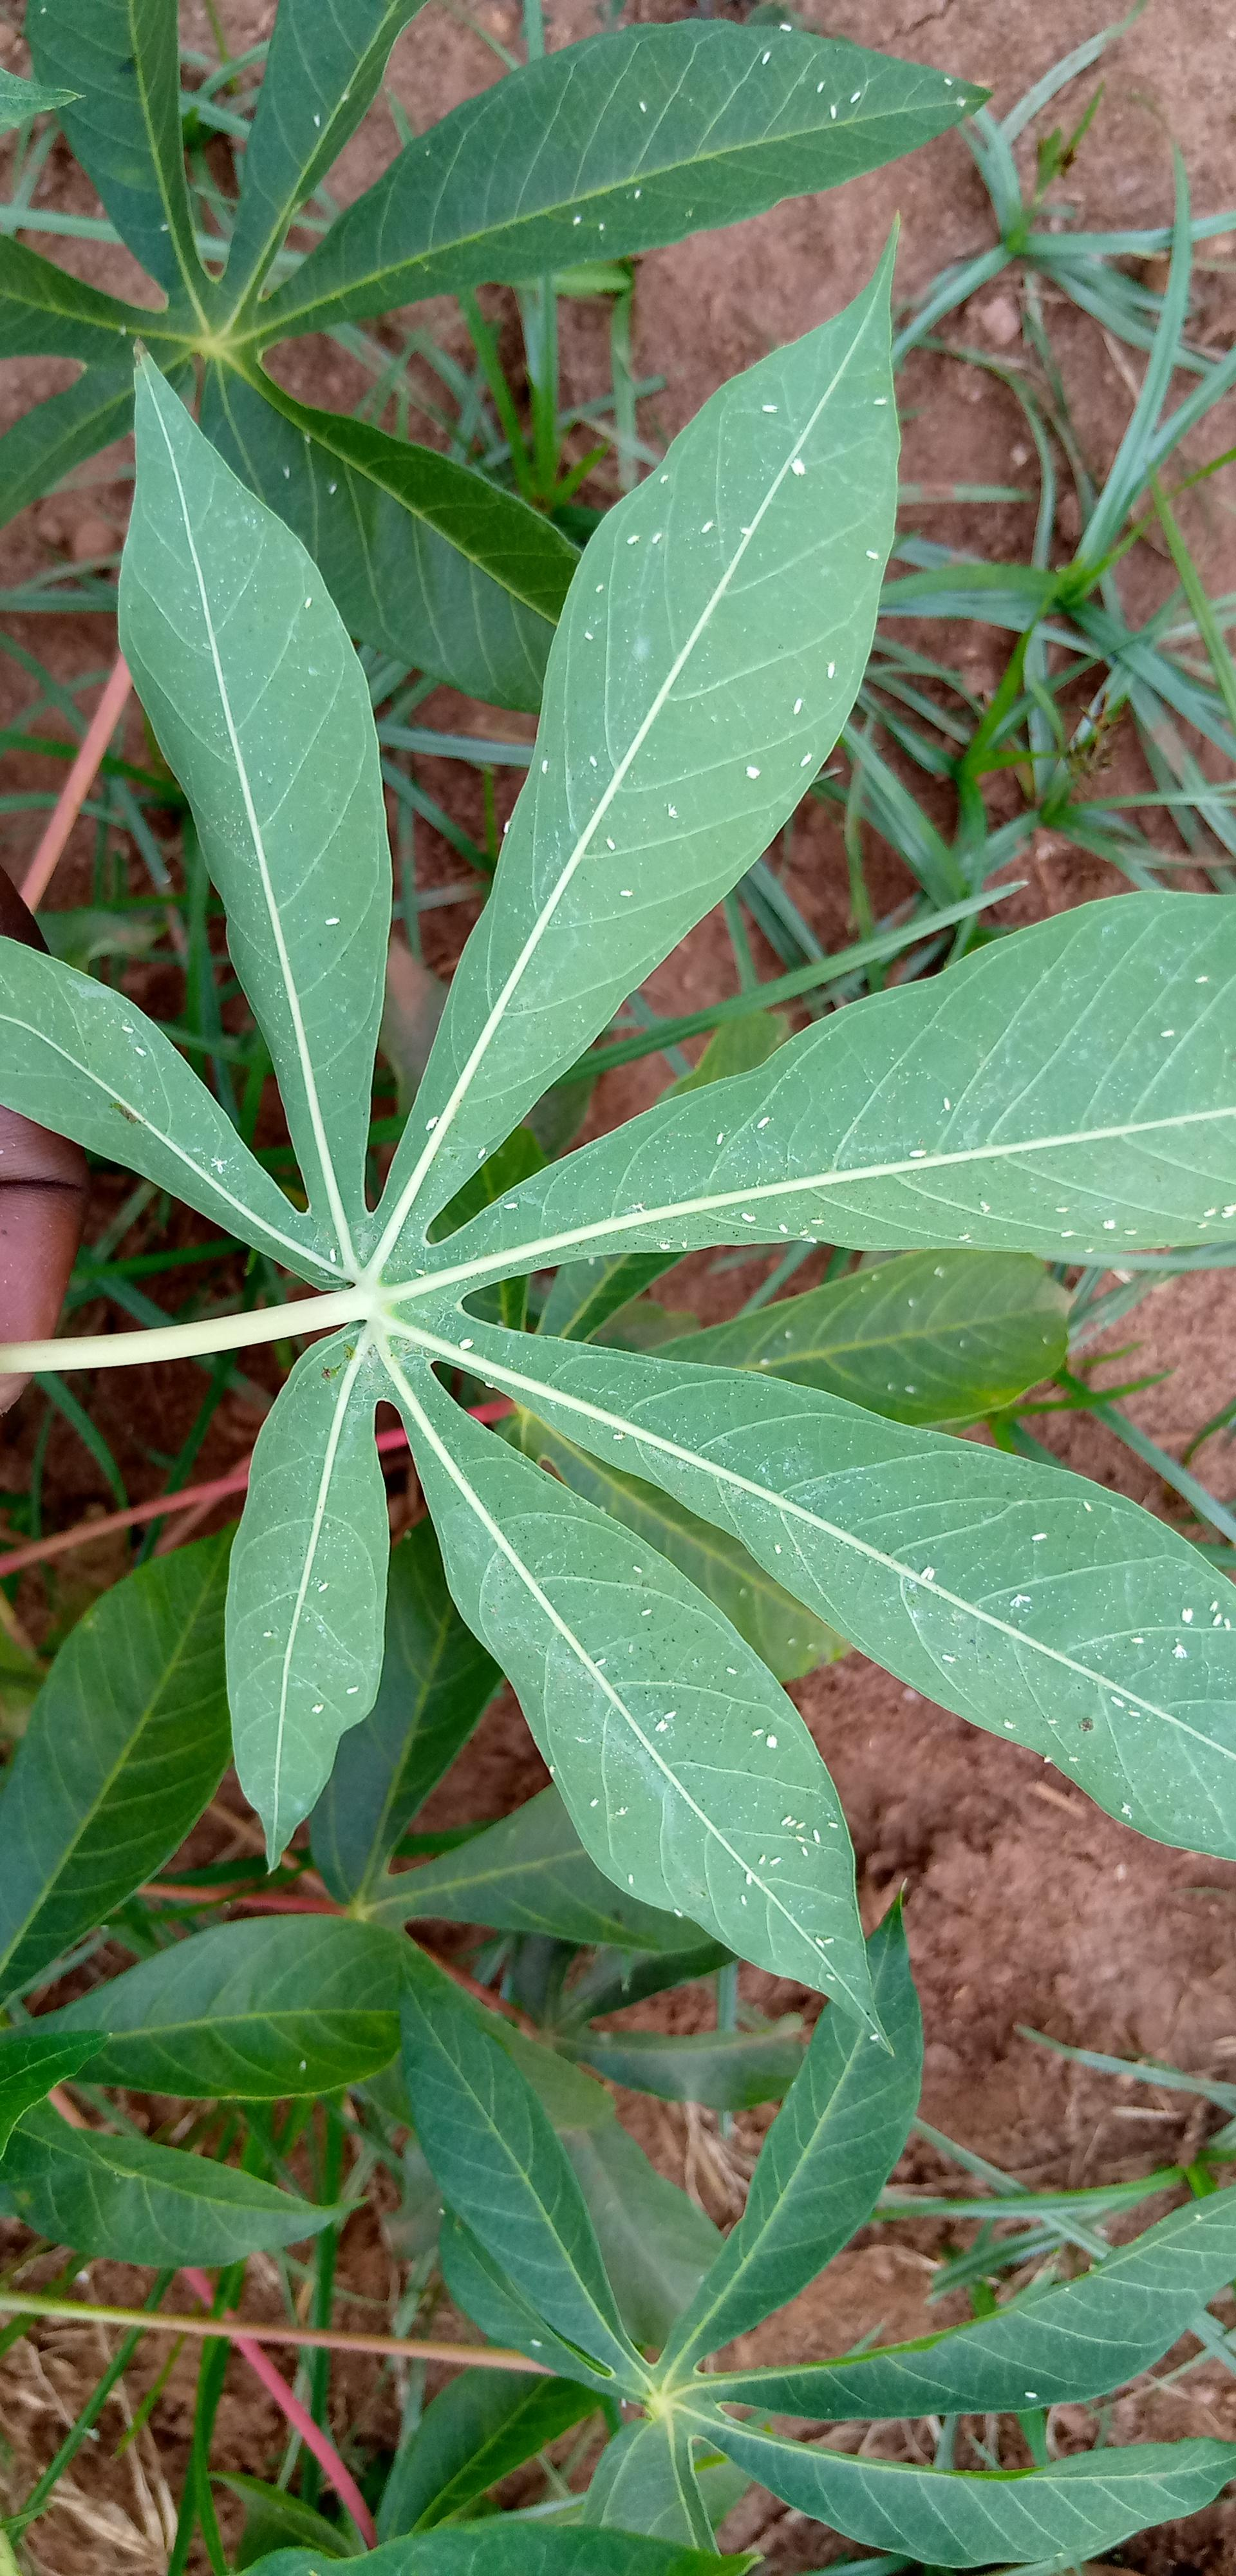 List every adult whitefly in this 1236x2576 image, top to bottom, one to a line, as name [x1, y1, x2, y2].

whitefly [777, 21, 794, 35]
whitefly [759, 49, 778, 69]
whitefly [941, 76, 953, 87]
whitefly [815, 79, 826, 97]
whitefly [846, 90, 864, 108]
whitefly [953, 93, 969, 109]
whitefly [636, 98, 650, 117]
whitefly [829, 102, 839, 121]
whitefly [311, 111, 323, 128]
whitefly [630, 188, 645, 200]
whitefly [568, 213, 584, 227]
whitefly [158, 220, 172, 234]
whitefly [595, 221, 607, 234]
whitefly [872, 396, 891, 412]
whitefly [758, 401, 780, 417]
whitefly [788, 455, 809, 477]
whitefly [279, 466, 297, 480]
whitefly [659, 472, 673, 488]
whitefly [326, 482, 341, 500]
whitefly [696, 518, 718, 540]
whitefly [738, 526, 755, 540]
whitefly [648, 531, 668, 545]
whitefly [624, 532, 645, 547]
whitefly [861, 544, 880, 564]
whitefly [592, 583, 609, 596]
whitefly [301, 594, 315, 613]
whitefly [581, 630, 595, 643]
whitefly [823, 656, 838, 682]
whitefly [790, 692, 805, 718]
whitefly [798, 749, 814, 771]
whitefly [587, 753, 600, 772]
whitefly [539, 758, 550, 775]
whitefly [742, 761, 763, 781]
whitefly [664, 795, 680, 823]
whitefly [501, 820, 513, 836]
whitefly [603, 835, 618, 852]
whitefly [618, 887, 636, 902]
whitefly [323, 915, 342, 930]
whitefly [1193, 971, 1211, 989]
whitefly [118, 1023, 135, 1034]
whitefly [1158, 1027, 1177, 1041]
whitefly [132, 1044, 149, 1060]
whitefly [942, 1095, 951, 1111]
whitefly [423, 1115, 441, 1131]
whitefly [756, 1115, 772, 1131]
whitefly [715, 1130, 726, 1147]
whitefly [476, 1145, 487, 1163]
whitefly [907, 1148, 929, 1159]
whitefly [209, 1156, 232, 1175]
whitefly [977, 1198, 991, 1217]
whitefly [502, 1199, 520, 1214]
whitefly [1221, 1201, 1236, 1220]
whitefly [1201, 1204, 1216, 1219]
whitefly [1054, 1204, 1069, 1216]
whitefly [739, 1211, 758, 1225]
whitefly [809, 1216, 824, 1227]
whitefly [1100, 1217, 1117, 1232]
whitefly [1195, 1220, 1208, 1233]
whitefly [777, 1221, 791, 1236]
whitefly [1120, 1226, 1138, 1238]
whitefly [1058, 1227, 1078, 1240]
whitefly [955, 1233, 972, 1243]
whitefly [677, 1237, 691, 1252]
whitefly [657, 1240, 672, 1251]
whitefly [1082, 1245, 1096, 1257]
whitefly [326, 1246, 339, 1264]
whitefly [411, 1267, 429, 1278]
whitefly [456, 1335, 476, 1356]
whitefly [481, 1381, 494, 1392]
whitefly [610, 1431, 627, 1443]
whitefly [1080, 1497, 1093, 1514]
whitefly [1030, 1529, 1047, 1545]
whitefly [773, 1541, 783, 1556]
whitefly [630, 1562, 646, 1578]
whitefly [920, 1564, 936, 1582]
whitefly [315, 1581, 333, 1594]
whitefly [1006, 1589, 1036, 1608]
whitefly [1208, 1598, 1220, 1613]
whitefly [1177, 1605, 1195, 1625]
whitefly [639, 1605, 655, 1620]
whitefly [1210, 1611, 1223, 1629]
whitefly [1222, 1616, 1233, 1632]
whitefly [260, 1629, 277, 1640]
whitefly [1127, 1634, 1150, 1647]
whitefly [1170, 1636, 1192, 1662]
whitefly [938, 1652, 957, 1665]
whitefly [593, 1654, 610, 1670]
whitefly [723, 1663, 743, 1678]
whitefly [343, 1682, 360, 1698]
whitefly [1109, 1694, 1125, 1710]
whitefly [310, 1701, 326, 1718]
whitefly [1125, 1705, 1141, 1721]
whitefly [661, 1708, 679, 1721]
whitefly [1002, 1714, 1017, 1732]
whitefly [1044, 1716, 1060, 1730]
whitefly [650, 1718, 671, 1736]
whitefly [750, 1725, 765, 1738]
whitefly [765, 1734, 778, 1750]
whitefly [1040, 1753, 1056, 1766]
whitefly [1063, 1753, 1081, 1765]
whitefly [545, 1763, 565, 1776]
whitefly [588, 1796, 602, 1809]
whitefly [1117, 1799, 1138, 1821]
whitefly [613, 1803, 632, 1821]
whitefly [780, 1815, 791, 1827]
whitefly [794, 1817, 807, 1833]
whitefly [825, 1819, 840, 1832]
whitefly [810, 1826, 823, 1847]
whitefly [798, 1843, 811, 1859]
whitefly [756, 1852, 769, 1868]
whitefly [768, 1855, 783, 1868]
whitefly [742, 1870, 752, 1886]
whitefly [624, 1871, 637, 1888]
whitefly [737, 1892, 747, 1908]
whitefly [671, 1906, 686, 1920]
whitefly [823, 1933, 837, 1947]
whitefly [811, 1935, 827, 1952]
whitefly [823, 1971, 839, 1983]
whitefly [866, 2031, 880, 2043]
whitefly [295, 2057, 310, 2075]
whitefly [1194, 2211, 1206, 2224]
whitefly [525, 2338, 544, 2349]
whitefly [1022, 2389, 1043, 2403]
whitefly [619, 2396, 633, 2412]